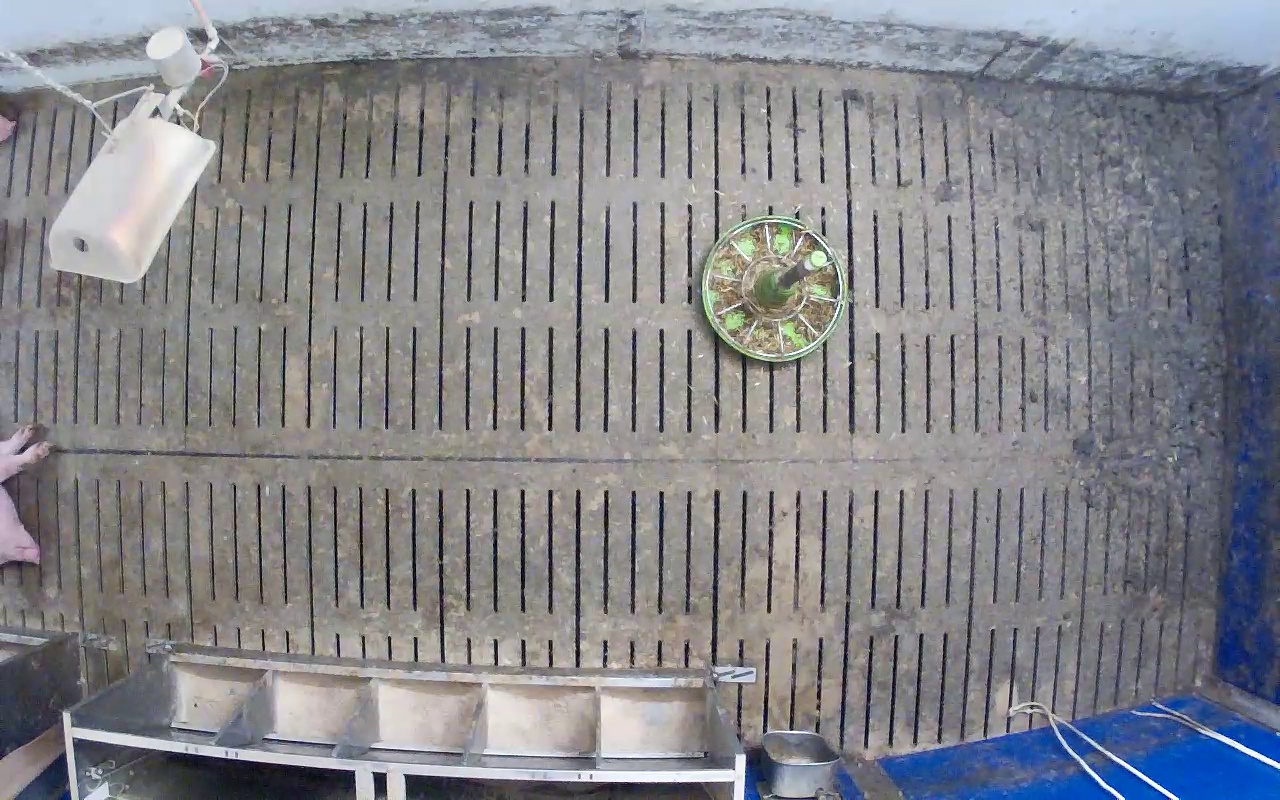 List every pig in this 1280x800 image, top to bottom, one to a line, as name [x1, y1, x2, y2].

pig [0, 423, 61, 569]